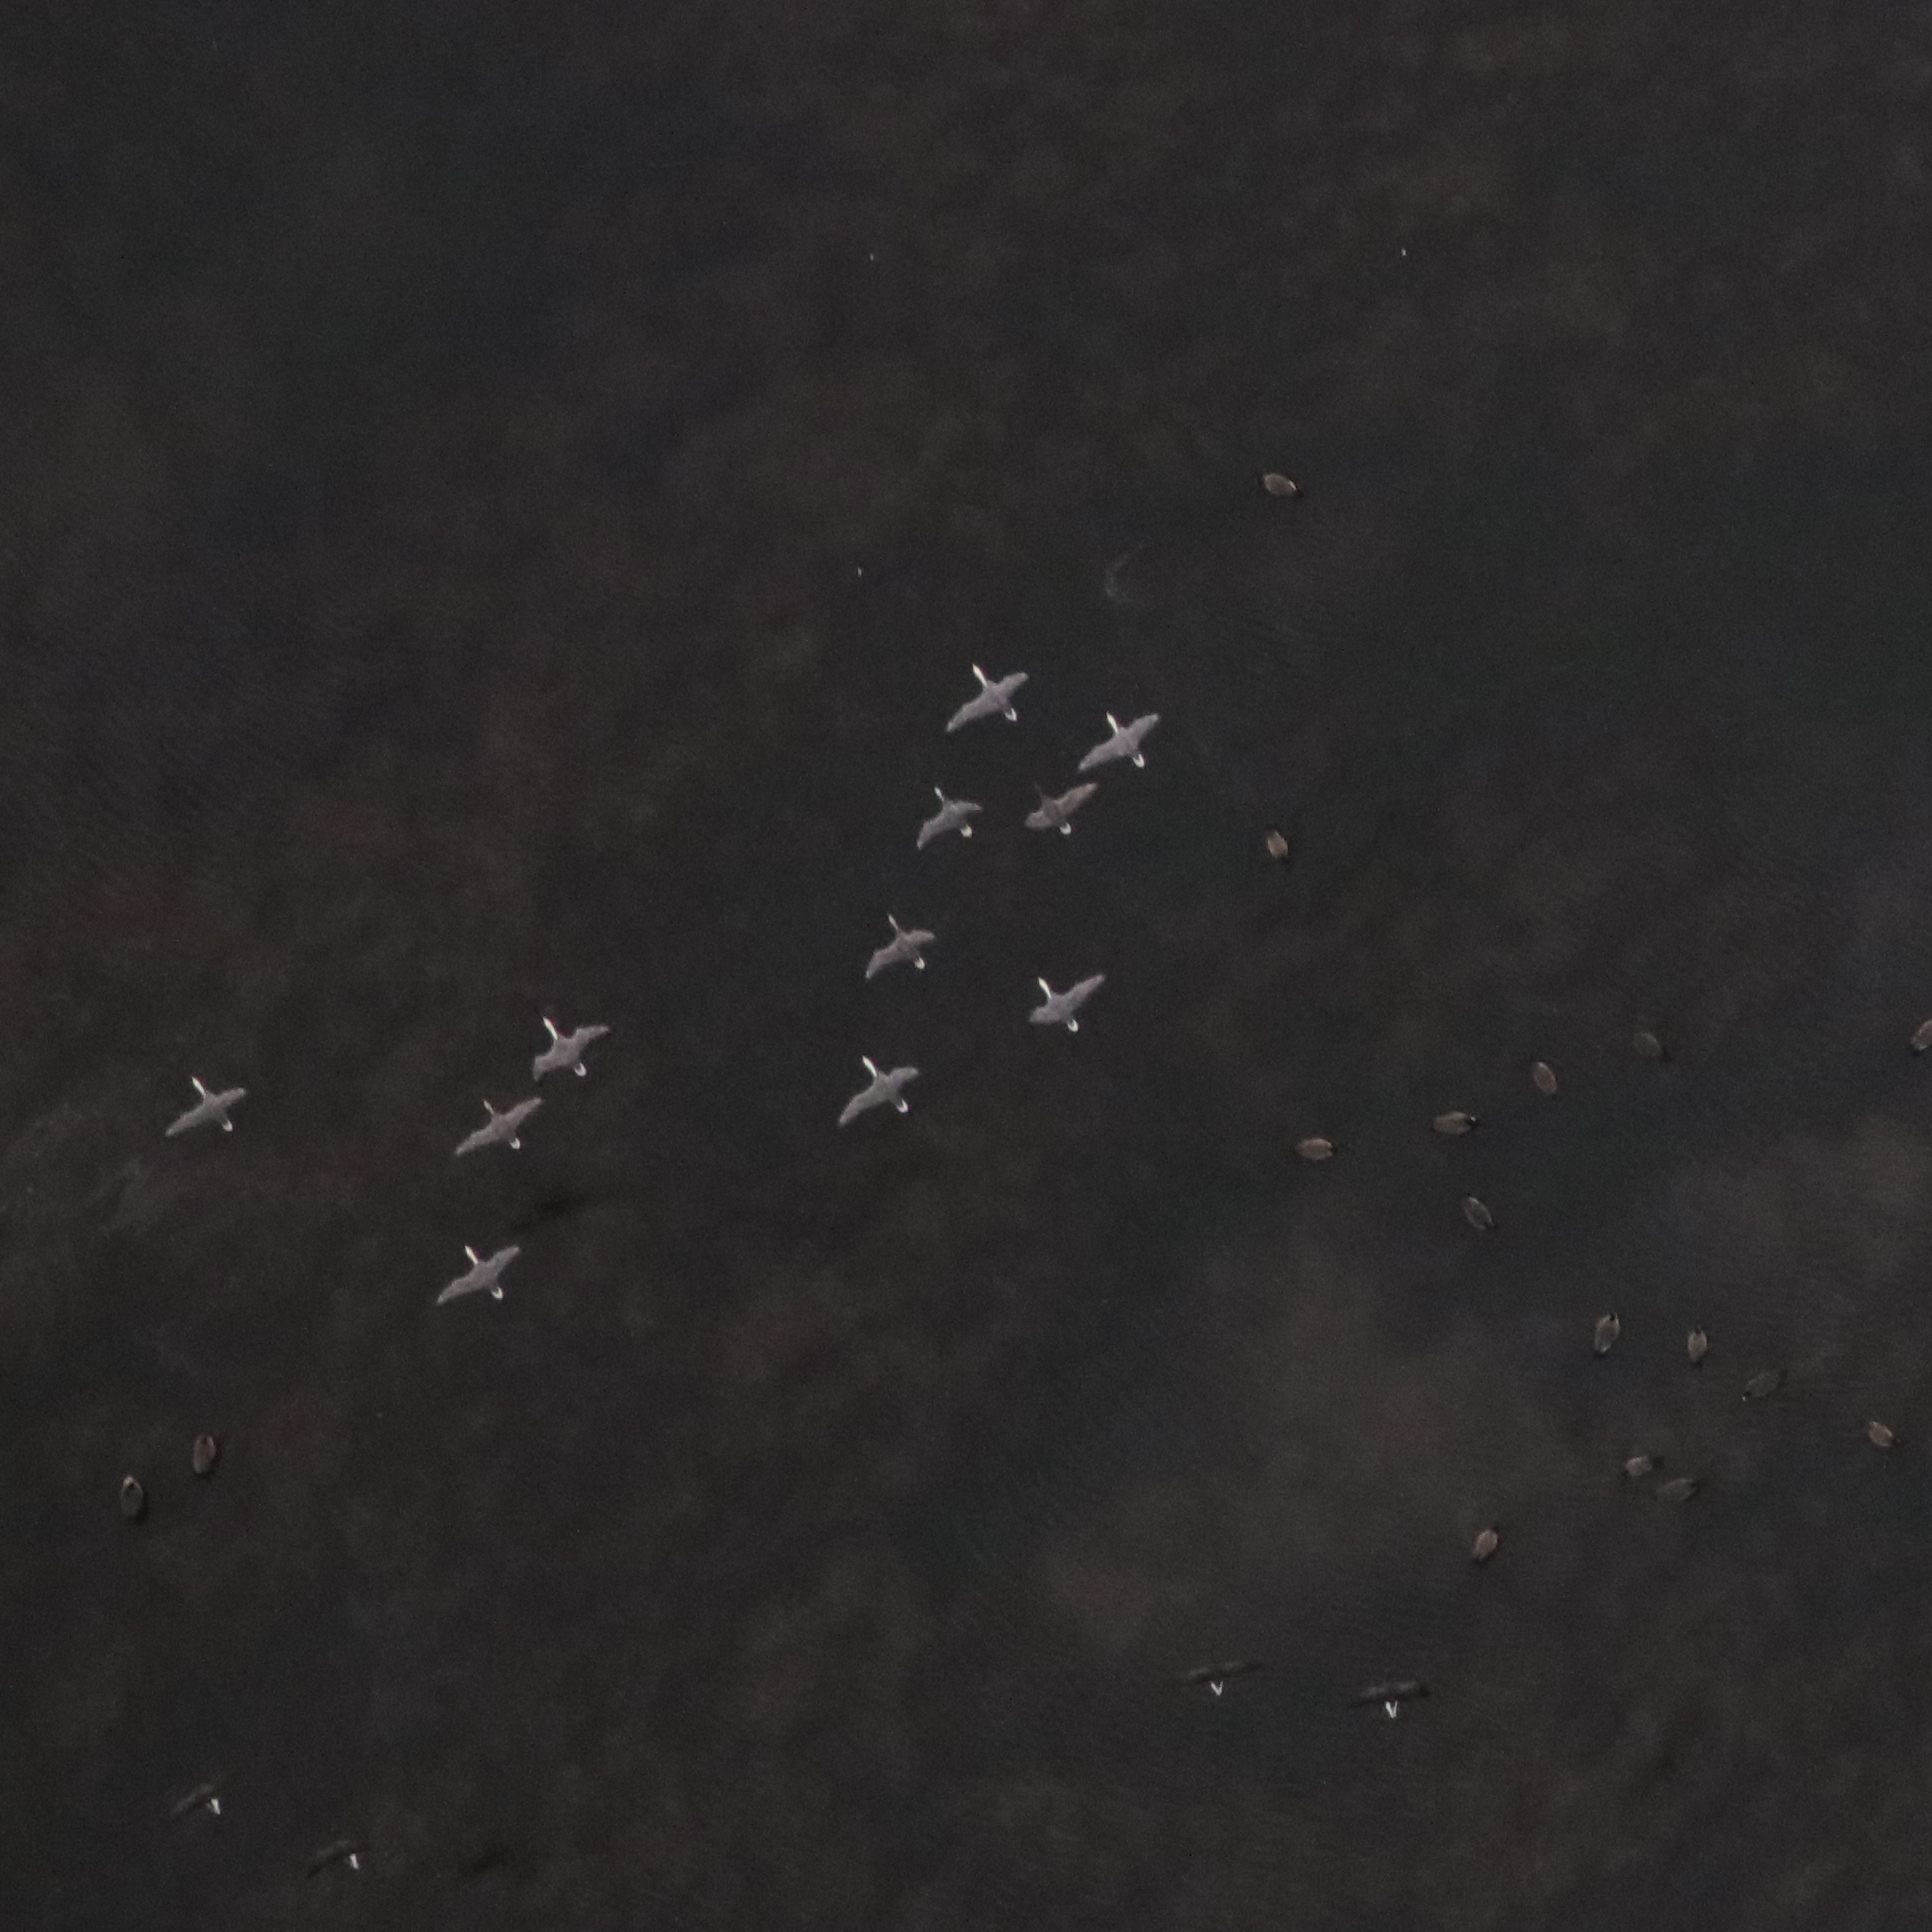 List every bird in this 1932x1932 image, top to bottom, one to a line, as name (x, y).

Canada goose (1279, 488)
emperor goose (995, 692)
emperor goose (1128, 745)
emperor goose (1051, 808)
emperor goose (954, 817)
Canada goose (1277, 845)
emperor goose (906, 942)
emperor goose (1057, 1002)
Canada goose (1928, 1035)
Canada goose (1649, 1044)
emperor goose (570, 1053)
Canada goose (1544, 1078)
emperor goose (888, 1092)
emperor goose (216, 1109)
emperor goose (504, 1120)
Canada goose (1452, 1123)
Canada goose (1315, 1149)
Canada goose (1478, 1212)
emperor goose (490, 1274)
Canada goose (1605, 1335)
Canada goose (1697, 1344)
Canada goose (1766, 1383)
Canada goose (1880, 1435)
Canada goose (206, 1452)
Canada goose (1638, 1466)
Canada goose (1672, 1490)
Canada goose (130, 1492)
Canada goose (1485, 1544)
brant (1213, 1680)
brant (1393, 1700)
brant (204, 1793)
brant (343, 1848)